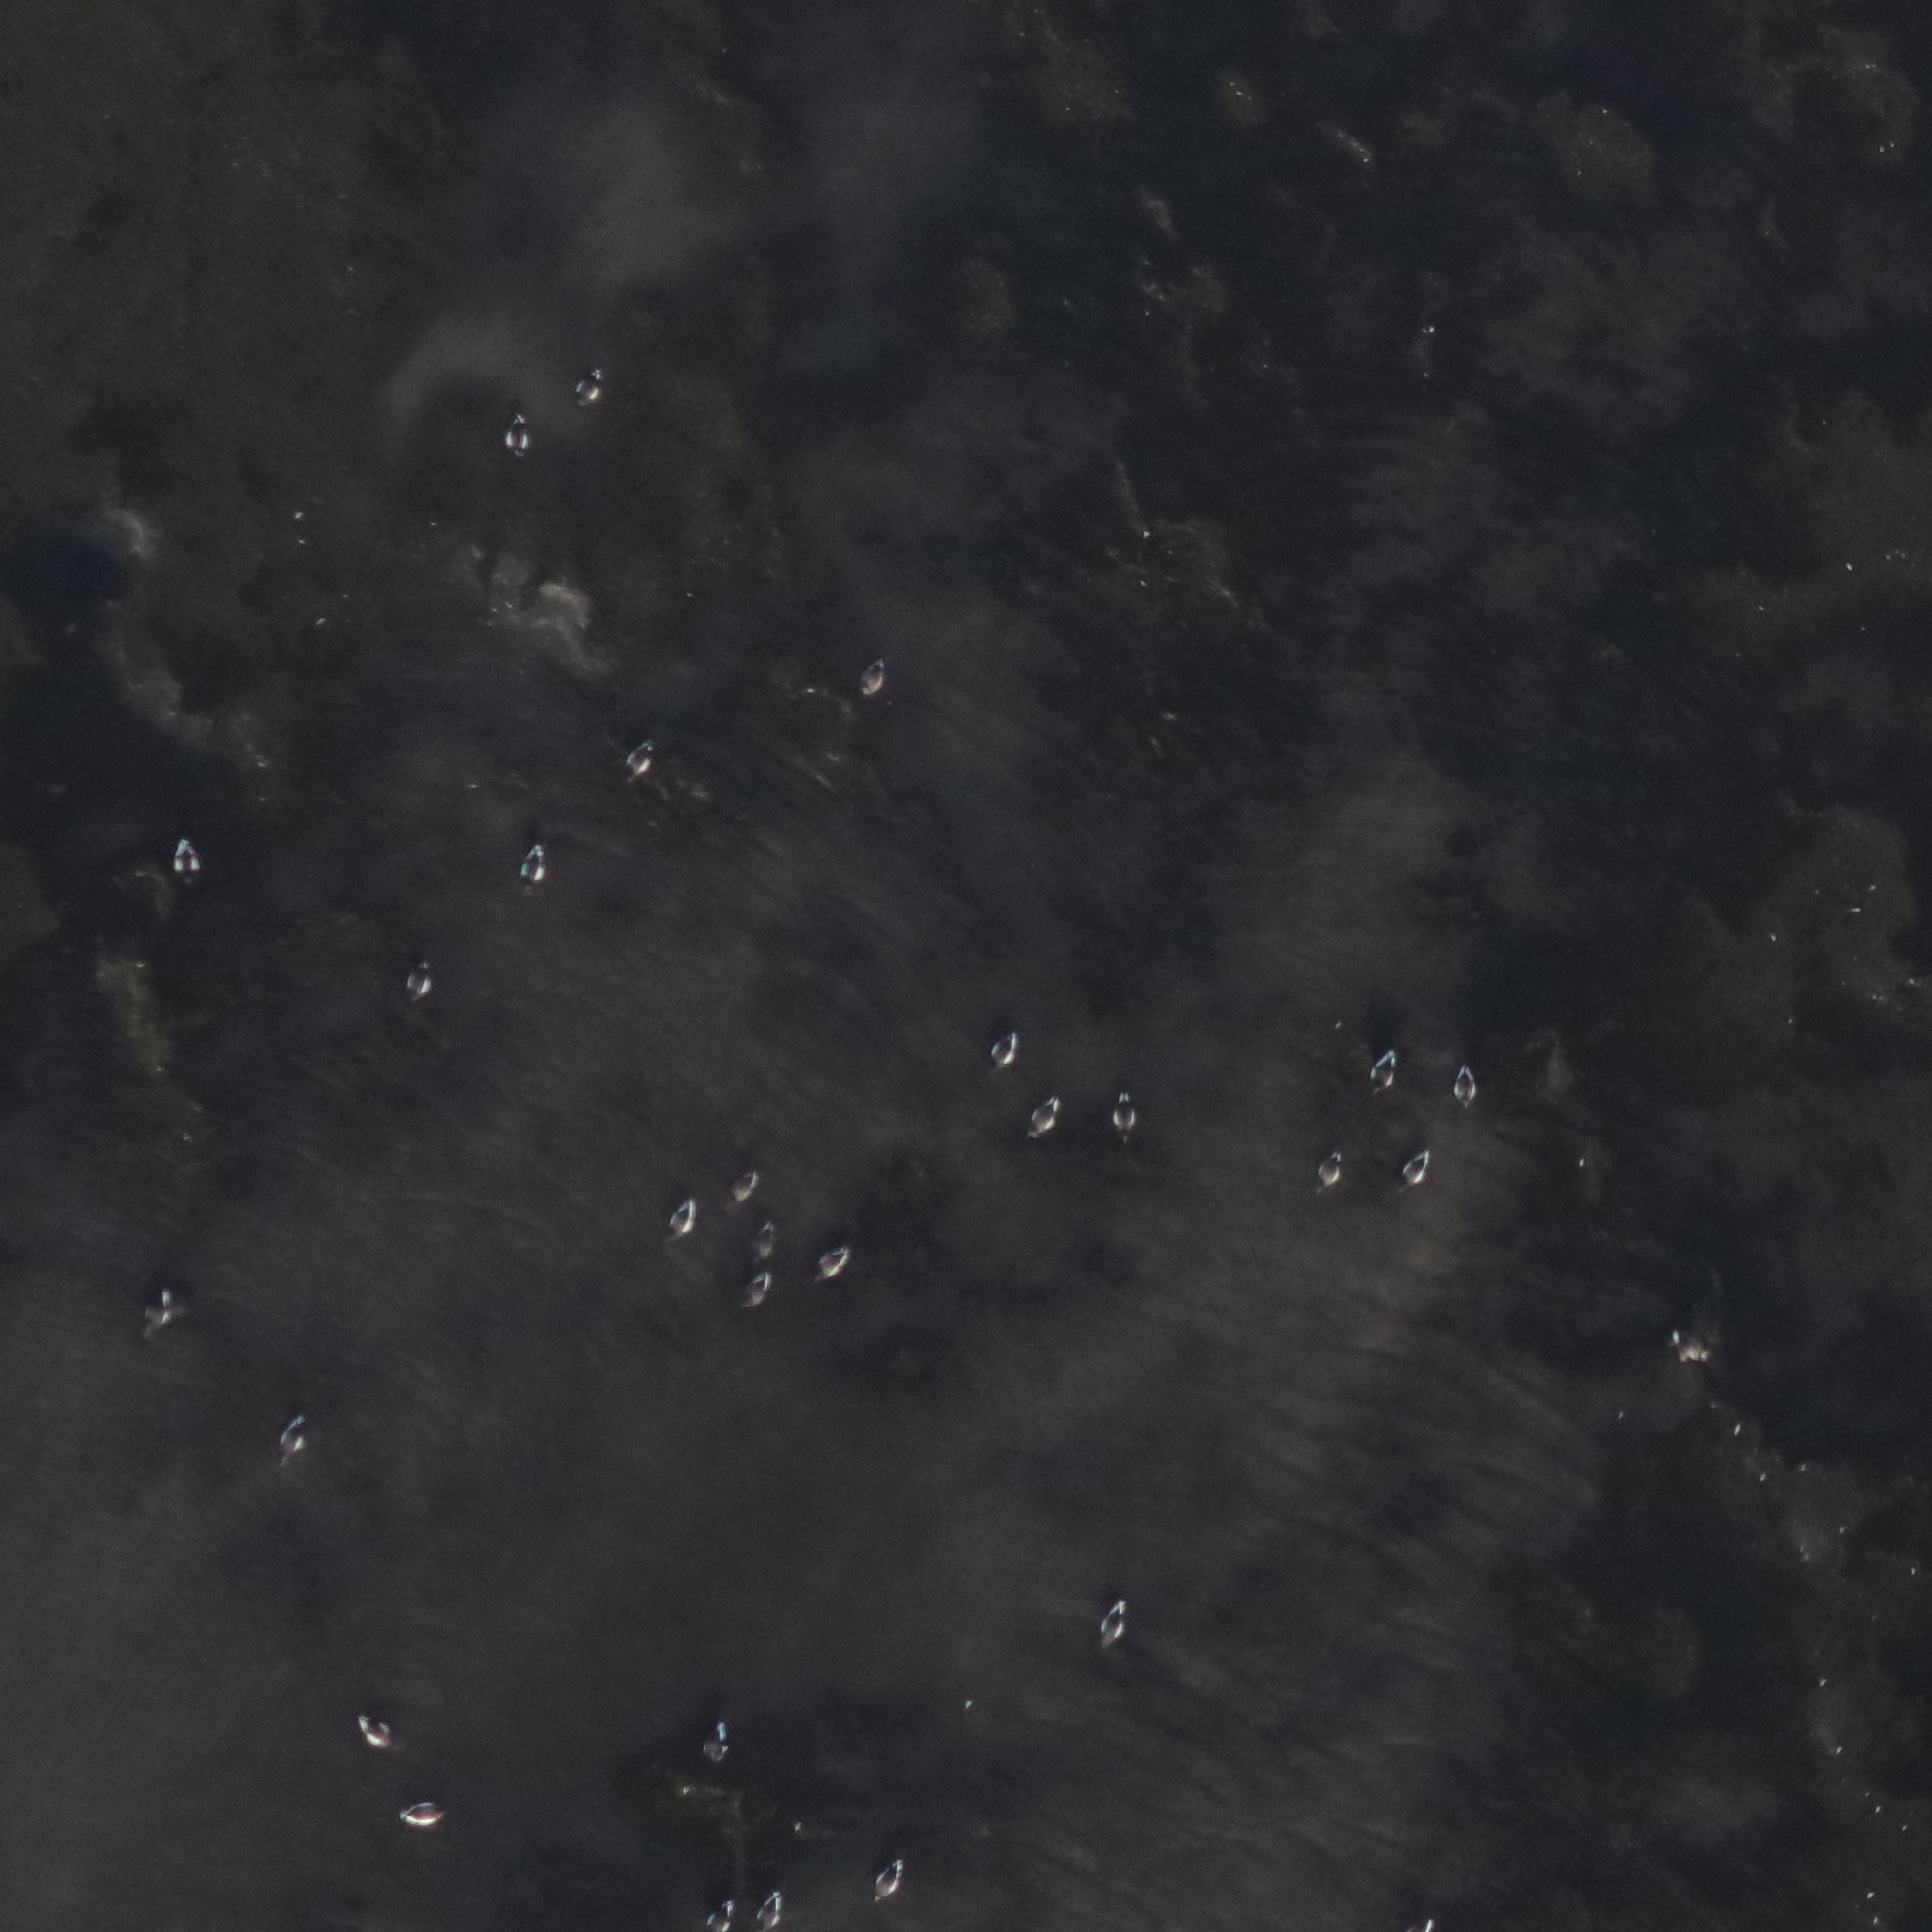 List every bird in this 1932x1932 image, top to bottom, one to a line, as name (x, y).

brant (588, 388)
brant (516, 435)
brant (870, 679)
brant (636, 761)
brant (186, 854)
brant (532, 866)
brant (418, 981)
brant (1001, 1051)
brant (1382, 1073)
brant (1463, 1087)
brant (1124, 1116)
brant (1042, 1118)
brant (1329, 1170)
brant (1415, 1170)
brant (740, 1185)
brant (679, 1220)
brant (772, 1239)
brant (827, 1262)
brant (755, 1290)
brant (157, 1311)
brant (1690, 1346)
brant (293, 1436)
brant (1113, 1625)
brant (375, 1731)
brant (713, 1741)
brant (421, 1813)
brant (885, 1882)
brant (765, 1915)
brant (720, 1920)